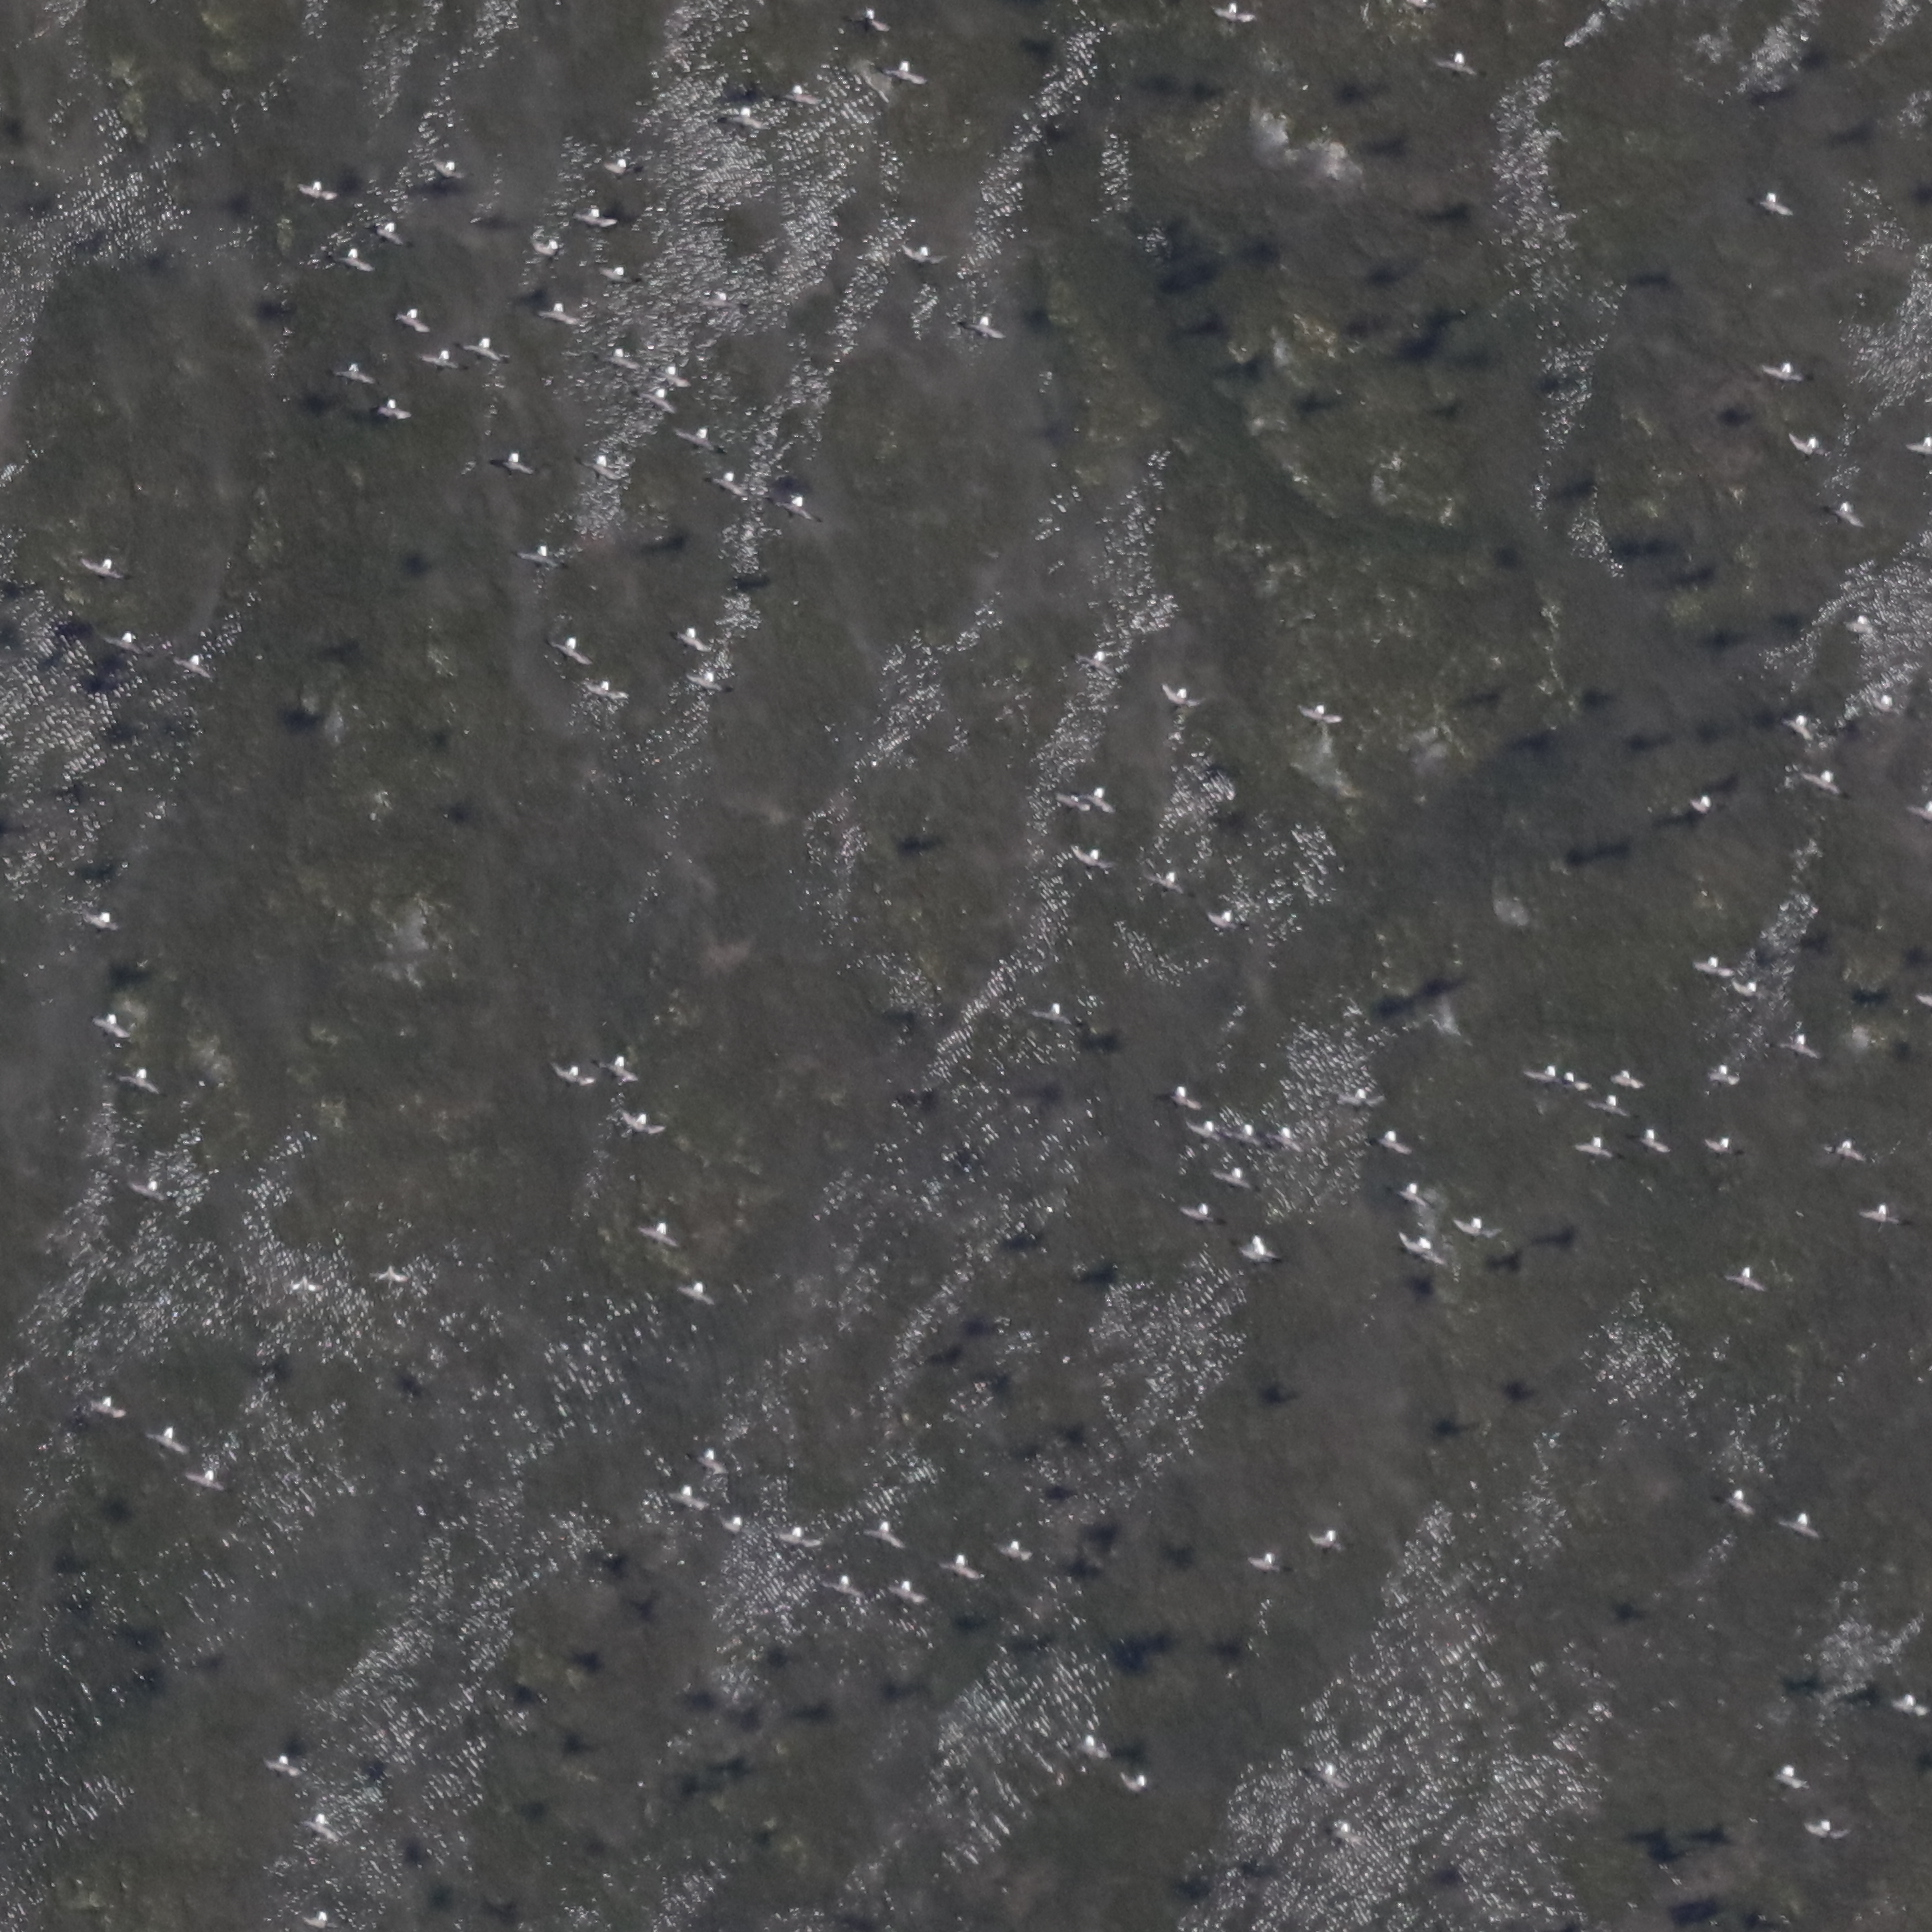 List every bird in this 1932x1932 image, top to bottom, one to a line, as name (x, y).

brant (1237, 13)
brant (874, 20)
brant (1449, 62)
brant (901, 77)
brant (803, 96)
brant (749, 119)
brant (617, 166)
brant (446, 174)
brant (321, 198)
brant (1768, 200)
brant (605, 217)
brant (394, 240)
brant (558, 250)
brant (926, 251)
brant (353, 254)
brant (623, 277)
brant (721, 297)
brant (566, 315)
brant (408, 318)
brant (986, 324)
brant (488, 350)
brant (437, 362)
brant (623, 369)
brant (1786, 369)
brant (362, 373)
brant (672, 378)
brant (661, 400)
brant (394, 406)
brant (1811, 437)
brant (699, 438)
brant (1927, 442)
brant (611, 463)
brant (522, 465)
brant (731, 481)
brant (1846, 502)
brant (789, 505)
brant (539, 548)
brant (106, 569)
brant (1858, 620)
brant (693, 629)
brant (569, 641)
brant (125, 647)
brant (196, 666)
brant (710, 676)
brant (609, 691)
brant (1183, 695)
brant (1885, 701)
brant (1326, 714)
brant (1806, 723)
brant (1826, 784)
brant (1693, 796)
brant (1108, 798)
brant (1064, 799)
brant (1927, 809)
brant (1096, 858)
brant (1178, 878)
brant (1229, 922)
brant (107, 925)
brant (1720, 971)
brant (1757, 995)
brant (1932, 996)
brant (1053, 1019)
brant (115, 1034)
brant (1800, 1048)
brant (626, 1063)
brant (579, 1077)
brant (1547, 1077)
brant (1725, 1077)
brant (1631, 1078)
brant (145, 1084)
brant (1577, 1086)
brant (1194, 1094)
brant (1368, 1108)
brant (1619, 1108)
brant (648, 1119)
brant (1215, 1134)
brant (1290, 1135)
brant (1246, 1136)
brant (1397, 1139)
brant (1652, 1139)
brant (1726, 1153)
brant (1602, 1155)
brant (1852, 1157)
brant (1243, 1176)
brant (1422, 1190)
brant (159, 1192)
brant (1202, 1206)
brant (1890, 1209)
brant (1480, 1226)
brant (667, 1229)
brant (1427, 1238)
brant (1261, 1251)
other bird (391, 1274)
brant (1750, 1281)
other bird (305, 1288)
brant (713, 1290)
brant (108, 1407)
brant (169, 1437)
brant (718, 1462)
brant (210, 1480)
brant (691, 1497)
brant (1732, 1502)
brant (737, 1518)
brant (1801, 1523)
brant (888, 1530)
brant (795, 1537)
brant (1332, 1538)
brant (1020, 1551)
brant (1275, 1559)
brant (964, 1564)
brant (850, 1585)
brant (922, 1589)
brant (1909, 1707)
brant (1094, 1745)
brant (284, 1760)
brant (1330, 1775)
brant (1789, 1779)
brant (1144, 1785)
brant (330, 1827)
brant (1345, 1833)
brant (1824, 1836)
brant (322, 1914)